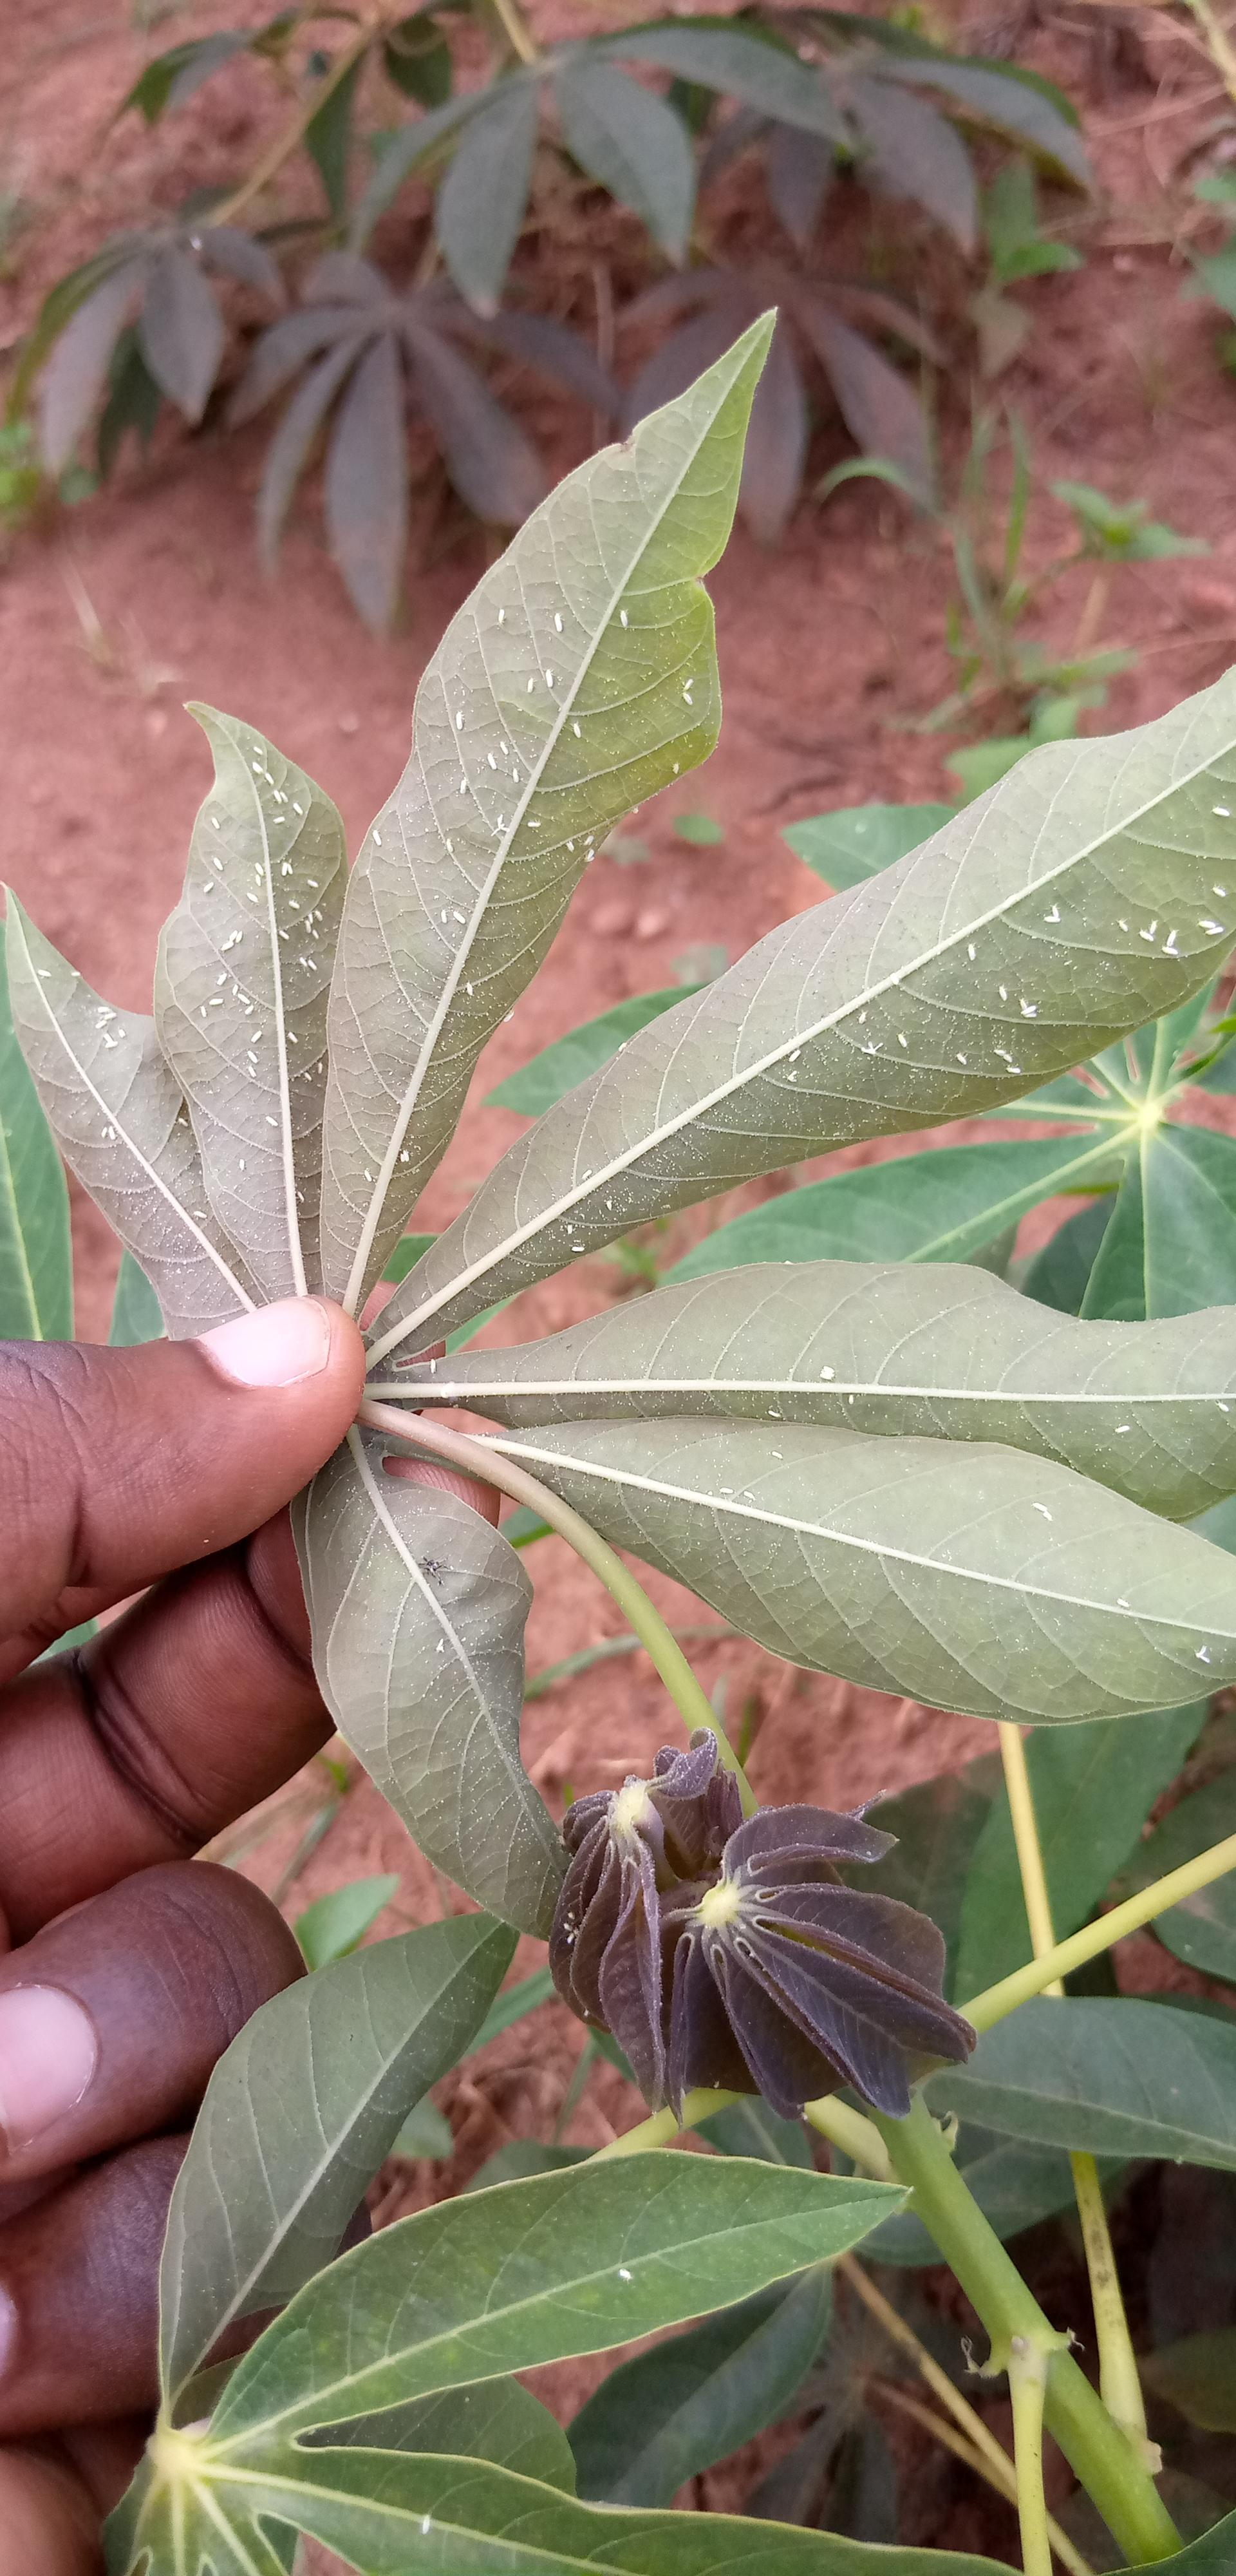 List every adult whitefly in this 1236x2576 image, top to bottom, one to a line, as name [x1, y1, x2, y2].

whitefly [495, 607, 507, 627]
whitefly [618, 608, 632, 630]
whitefly [553, 611, 565, 634]
whitefly [544, 666, 556, 690]
whitefly [525, 674, 536, 697]
whitefly [682, 677, 695, 692]
whitefly [681, 691, 695, 707]
whitefly [455, 710, 466, 732]
whitefly [572, 721, 584, 739]
whitefly [499, 740, 510, 757]
whitefly [251, 745, 265, 757]
whitefly [486, 751, 498, 772]
whitefly [252, 761, 265, 773]
whitefly [671, 761, 680, 776]
whitefly [252, 764, 261, 775]
whitefly [511, 766, 521, 784]
whitefly [263, 772, 275, 786]
whitefly [458, 775, 469, 797]
whitefly [273, 789, 283, 806]
whitefly [279, 790, 290, 804]
whitefly [292, 802, 304, 817]
whitefly [1210, 804, 1233, 821]
whitefly [630, 806, 642, 817]
whitefly [489, 811, 512, 837]
whitefly [271, 815, 286, 826]
whitefly [211, 817, 222, 831]
whitefly [526, 820, 545, 829]
whitefly [371, 829, 384, 847]
whitefly [583, 834, 595, 848]
whitefly [444, 838, 456, 855]
whitefly [564, 840, 577, 855]
whitefly [584, 848, 597, 859]
whitefly [212, 856, 225, 872]
whitefly [584, 857, 595, 864]
whitefly [281, 861, 288, 877]
whitefly [256, 862, 267, 876]
whitefly [287, 862, 296, 876]
whitefly [254, 873, 263, 887]
whitefly [305, 878, 321, 890]
whitefly [201, 880, 217, 896]
whitefly [1210, 884, 1228, 900]
whitefly [246, 891, 260, 904]
whitefly [287, 899, 301, 911]
whitefly [1051, 904, 1061, 918]
whitefly [439, 908, 449, 925]
whitefly [314, 909, 324, 922]
whitefly [451, 909, 467, 926]
whitefly [308, 911, 314, 925]
whitefly [1043, 915, 1061, 925]
whitefly [1115, 918, 1130, 933]
whitefly [1197, 918, 1216, 929]
whitefly [1148, 918, 1158, 935]
whitefly [303, 920, 312, 936]
whitefly [1204, 925, 1224, 938]
whitefly [1165, 927, 1179, 947]
whitefly [312, 928, 321, 940]
whitefly [229, 929, 239, 942]
whitefly [277, 929, 290, 942]
whitefly [1138, 929, 1155, 943]
whitefly [235, 930, 245, 945]
whitefly [220, 941, 235, 952]
whitefly [965, 942, 978, 961]
whitefly [1160, 945, 1180, 957]
whitefly [299, 956, 307, 967]
whitefly [308, 958, 319, 972]
whitefly [37, 968, 52, 980]
whitefly [69, 969, 82, 978]
whitefly [216, 971, 229, 987]
whitefly [889, 971, 903, 987]
whitefly [464, 980, 476, 998]
whitefly [231, 983, 239, 996]
whitefly [997, 985, 1010, 1003]
whitefly [236, 993, 252, 1005]
whitefly [207, 996, 225, 1007]
whitefly [1018, 998, 1028, 1010]
whitefly [243, 1004, 257, 1018]
whitefly [1020, 1004, 1038, 1015]
whitefly [96, 1005, 113, 1014]
whitefly [199, 1005, 209, 1019]
whitefly [856, 1009, 867, 1025]
whitefly [503, 1009, 516, 1023]
whitefly [104, 1012, 119, 1021]
whitefly [1024, 1012, 1038, 1019]
whitefly [93, 1019, 108, 1030]
whitefly [117, 1028, 129, 1039]
whitefly [249, 1030, 264, 1043]
whitefly [286, 1030, 299, 1045]
whitefly [102, 1031, 115, 1043]
whitefly [895, 1032, 910, 1050]
whitefly [858, 1037, 884, 1056]
whitefly [616, 1040, 628, 1054]
whitefly [104, 1041, 120, 1049]
whitefly [786, 1048, 801, 1063]
whitefly [246, 1048, 261, 1065]
whitefly [992, 1049, 1007, 1057]
whitefly [953, 1052, 969, 1067]
whitefly [1002, 1053, 1013, 1063]
whitefly [317, 1059, 325, 1077]
whitefly [247, 1065, 258, 1080]
whitefly [1004, 1065, 1023, 1076]
whitefly [785, 1067, 803, 1086]
whitefly [303, 1071, 314, 1083]
whitefly [263, 1113, 280, 1128]
whitefly [175, 1115, 189, 1129]
whitefly [108, 1124, 119, 1142]
whitefly [100, 1125, 109, 1141]
whitefly [404, 1150, 411, 1162]
whitefly [399, 1152, 405, 1163]
whitefly [238, 1157, 247, 1173]
whitefly [363, 1167, 375, 1184]
whitefly [580, 1168, 595, 1182]
whitefly [295, 1189, 306, 1203]
whitefly [604, 1198, 613, 1212]
whitefly [191, 1208, 209, 1222]
whitefly [566, 1222, 574, 1235]
whitefly [568, 1244, 587, 1253]
whitefly [428, 1356, 437, 1375]
whitefly [823, 1365, 836, 1374]
whitefly [820, 1370, 836, 1378]
whitefly [819, 1373, 832, 1381]
whitefly [847, 1392, 857, 1408]
whitefly [1215, 1400, 1230, 1414]
whitefly [767, 1409, 782, 1419]
whitefly [1112, 1423, 1134, 1435]
whitefly [770, 1449, 785, 1463]
whitefly [716, 1486, 735, 1495]
whitefly [742, 1489, 756, 1501]
whitefly [1031, 1500, 1049, 1512]
whitefly [1042, 1510, 1054, 1522]
whitefly [1115, 1596, 1131, 1609]
whitefly [433, 1635, 447, 1654]
whitefly [1192, 1643, 1213, 1667]
whitefly [566, 1910, 577, 1920]
whitefly [563, 1922, 574, 1932]
whitefly [566, 1932, 575, 1945]
whitefly [613, 2263, 639, 2286]
whitefly [418, 2510, 434, 2537]